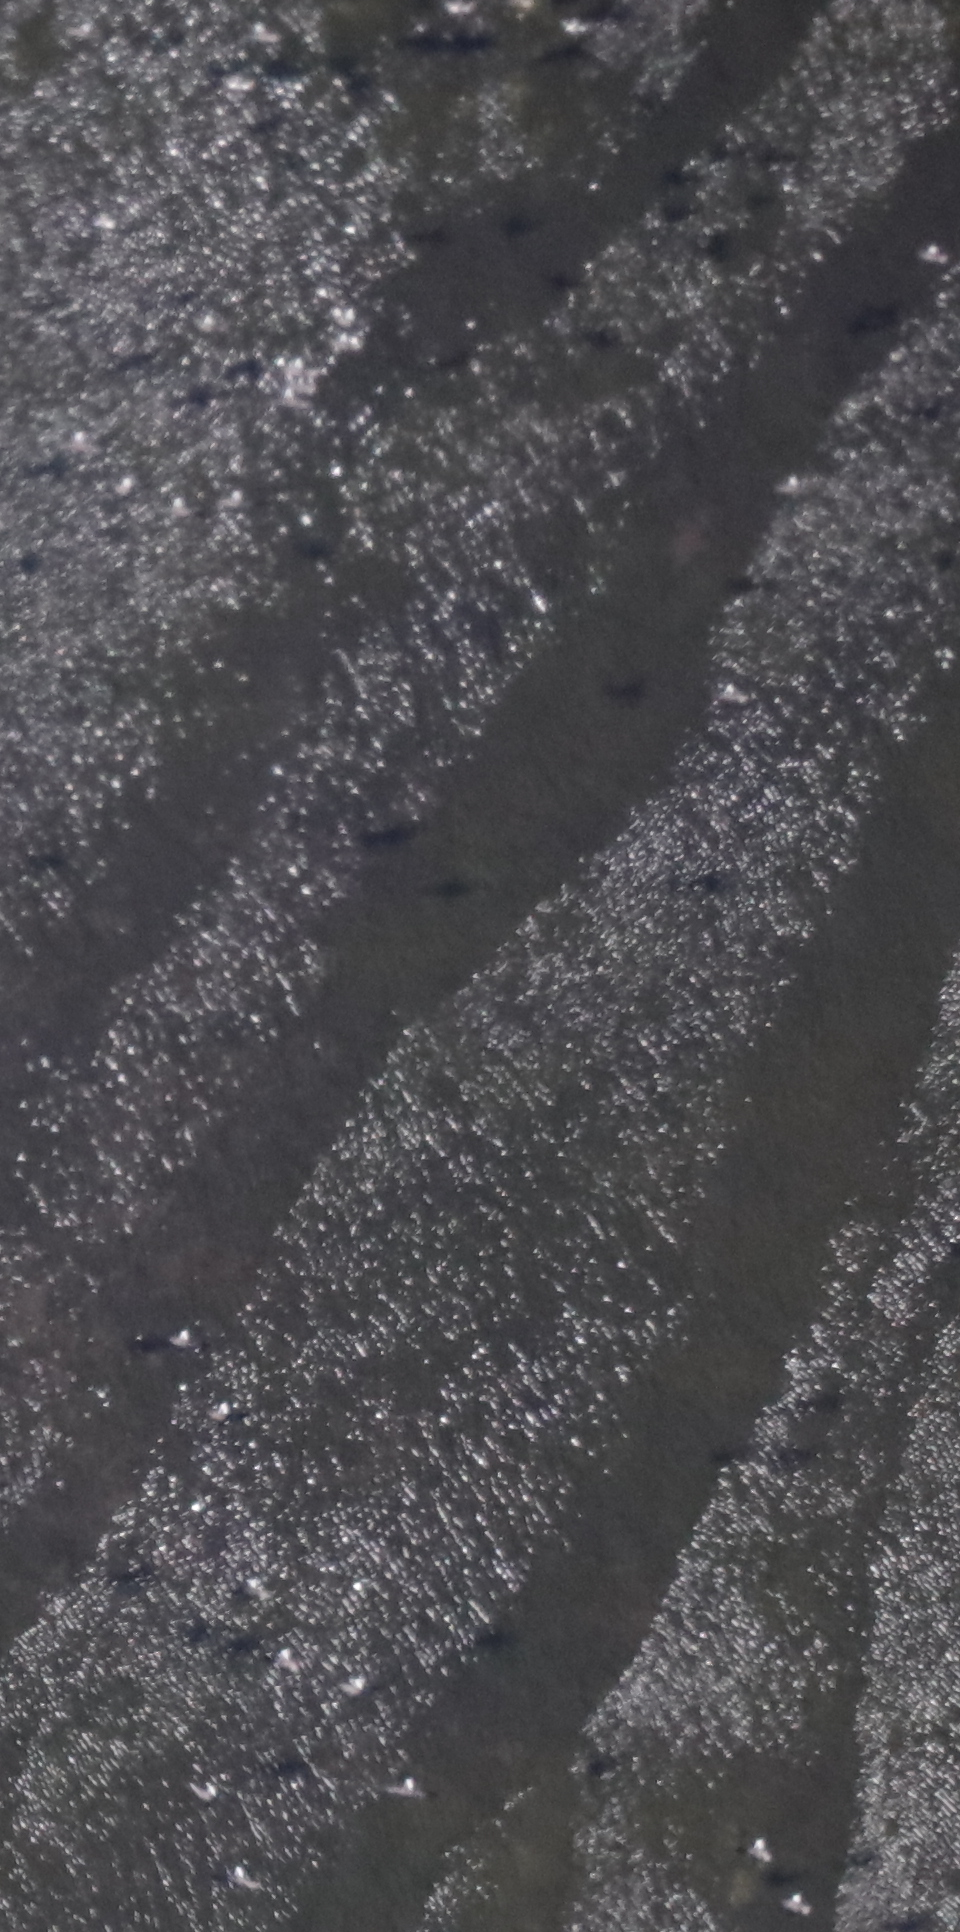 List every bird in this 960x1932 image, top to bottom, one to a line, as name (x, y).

brant (459, 9)
brant (574, 28)
brant (85, 31)
brant (932, 254)
brant (340, 318)
brant (209, 326)
brant (345, 347)
brant (298, 371)
brant (303, 387)
brant (290, 408)
brant (82, 436)
brant (133, 487)
brant (790, 487)
brant (232, 497)
brant (184, 507)
brant (730, 694)
brant (187, 1341)
brant (223, 1419)
brant (250, 1594)
brant (290, 1668)
brant (355, 1681)
brant (412, 1791)
brant (217, 1796)
brant (752, 1853)
brant (253, 1878)
brant (802, 1908)